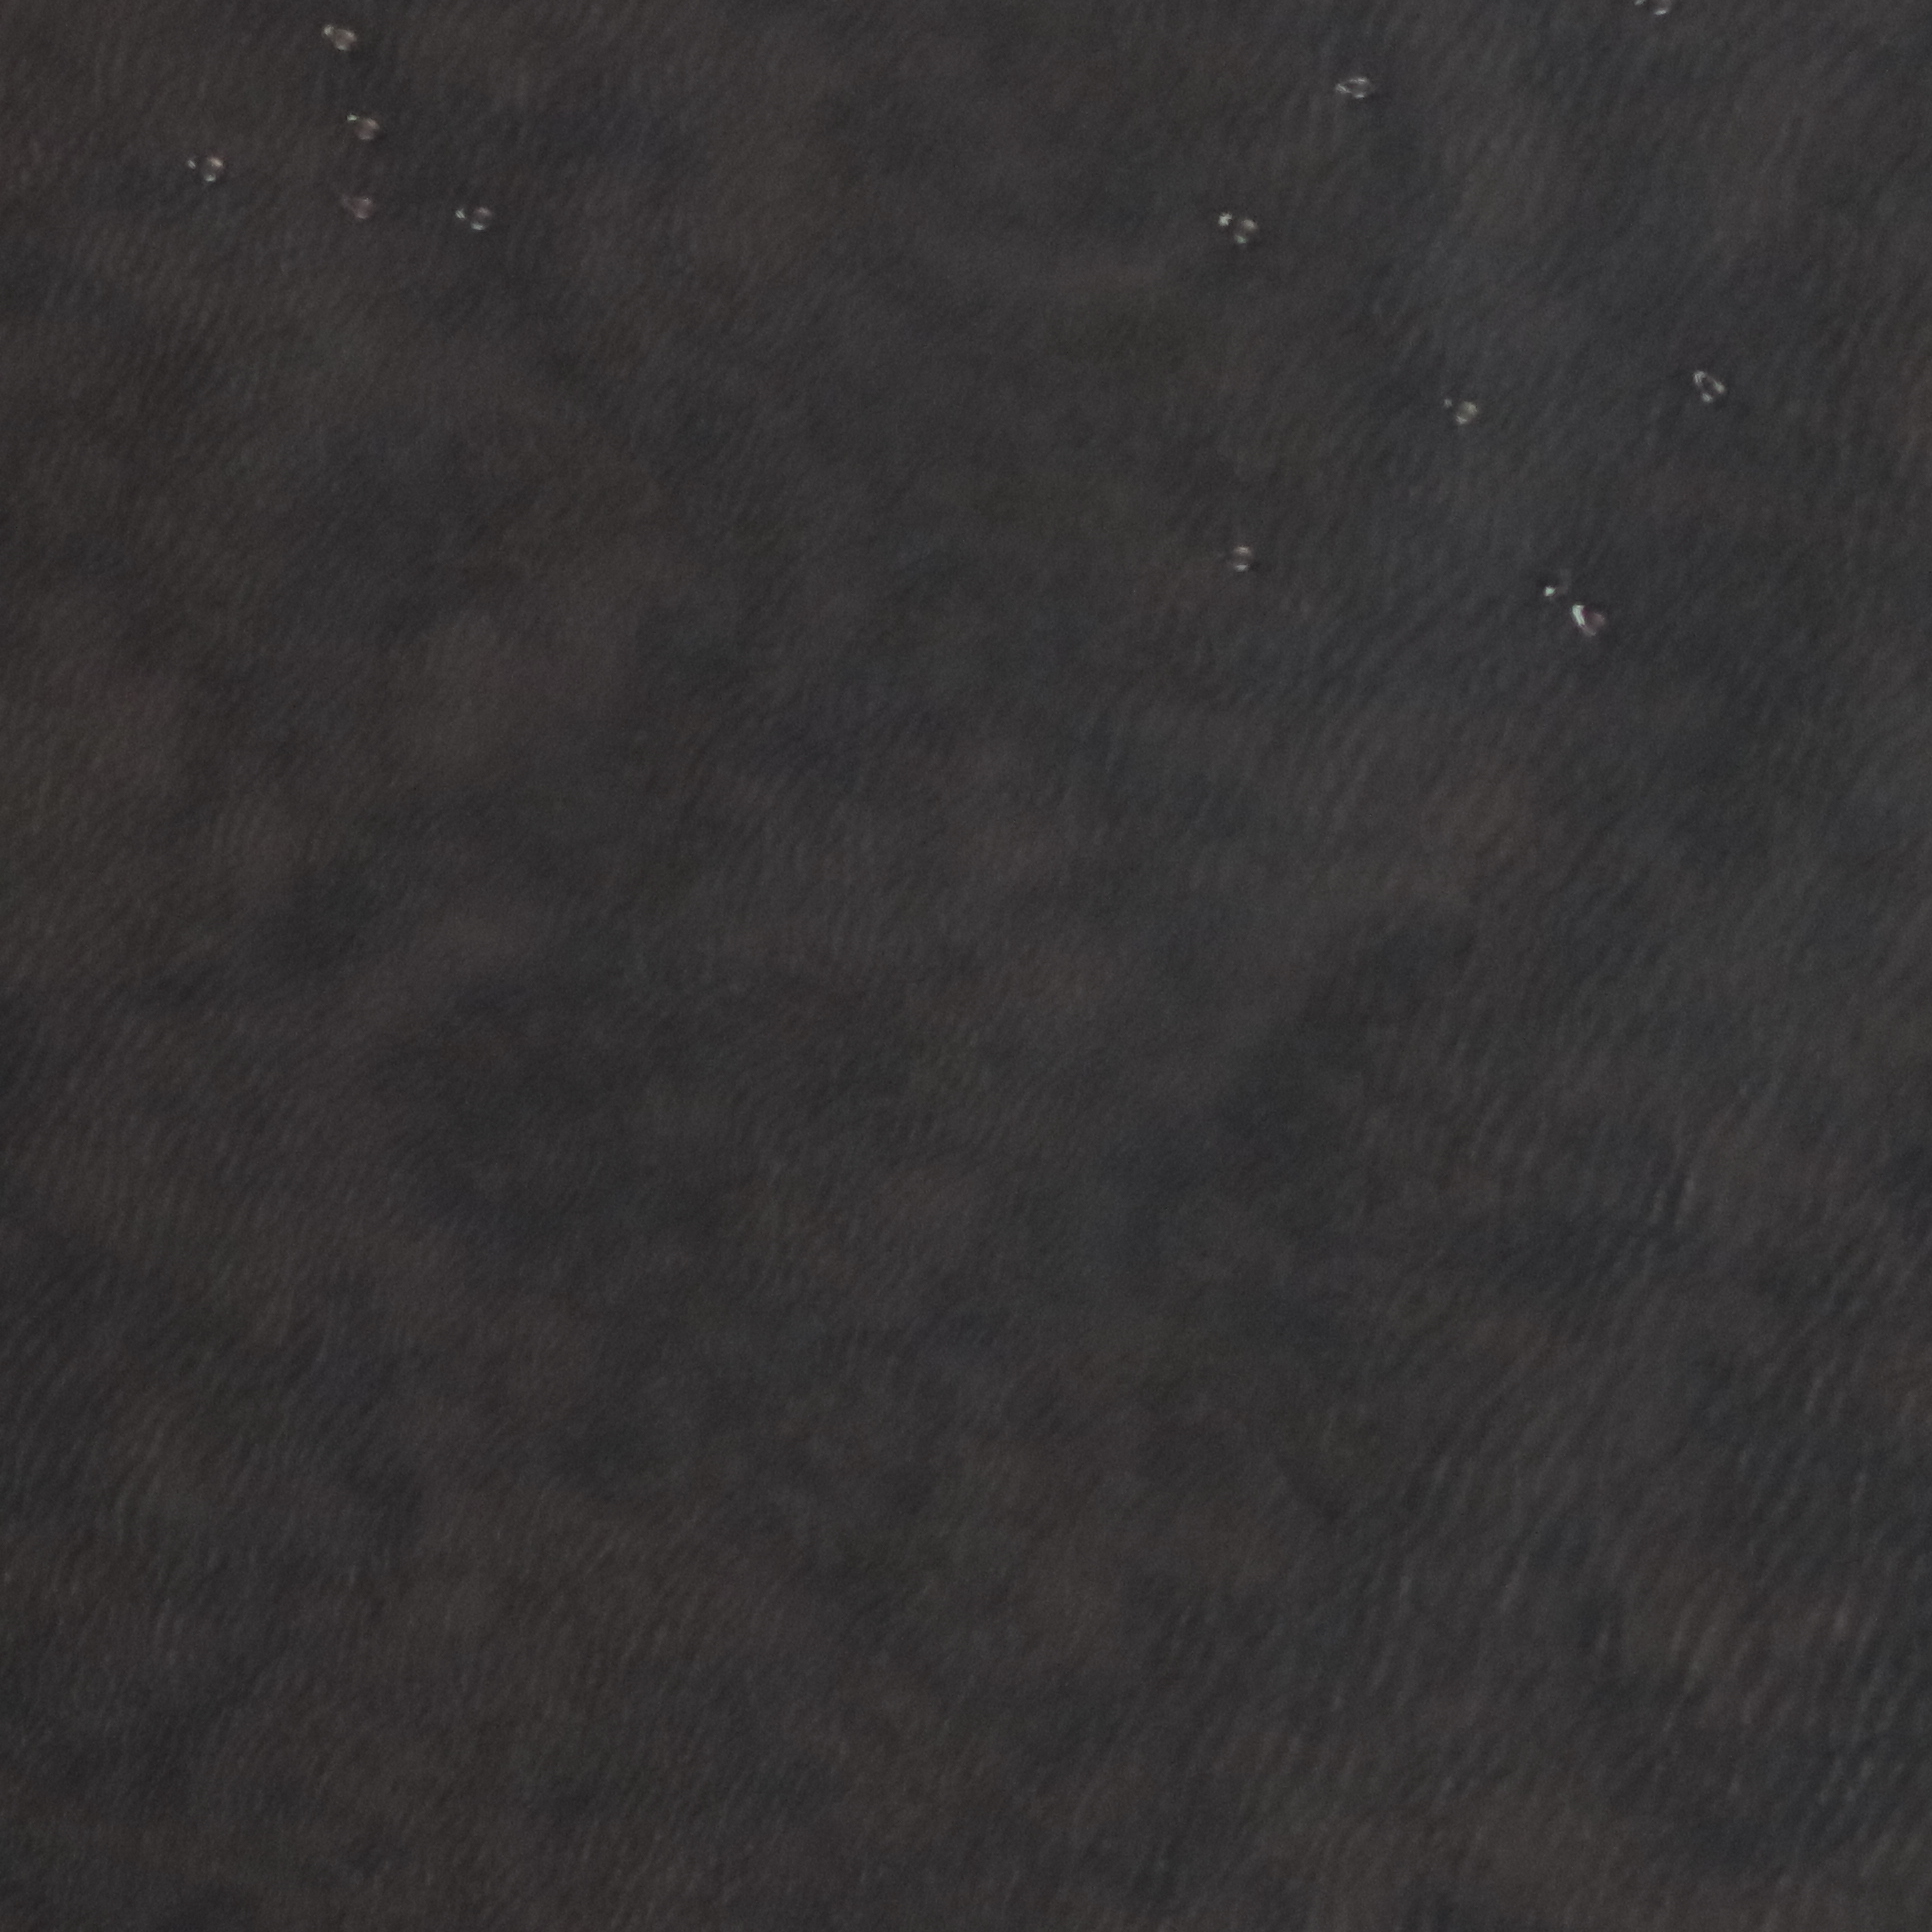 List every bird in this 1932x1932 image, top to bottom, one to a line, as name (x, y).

brant (1658, 0)
brant (342, 36)
brant (1355, 86)
brant (368, 126)
brant (209, 168)
brant (361, 209)
brant (478, 217)
brant (1239, 228)
brant (1709, 386)
brant (1463, 412)
brant (1241, 557)
brant (1558, 591)
brant (1597, 622)